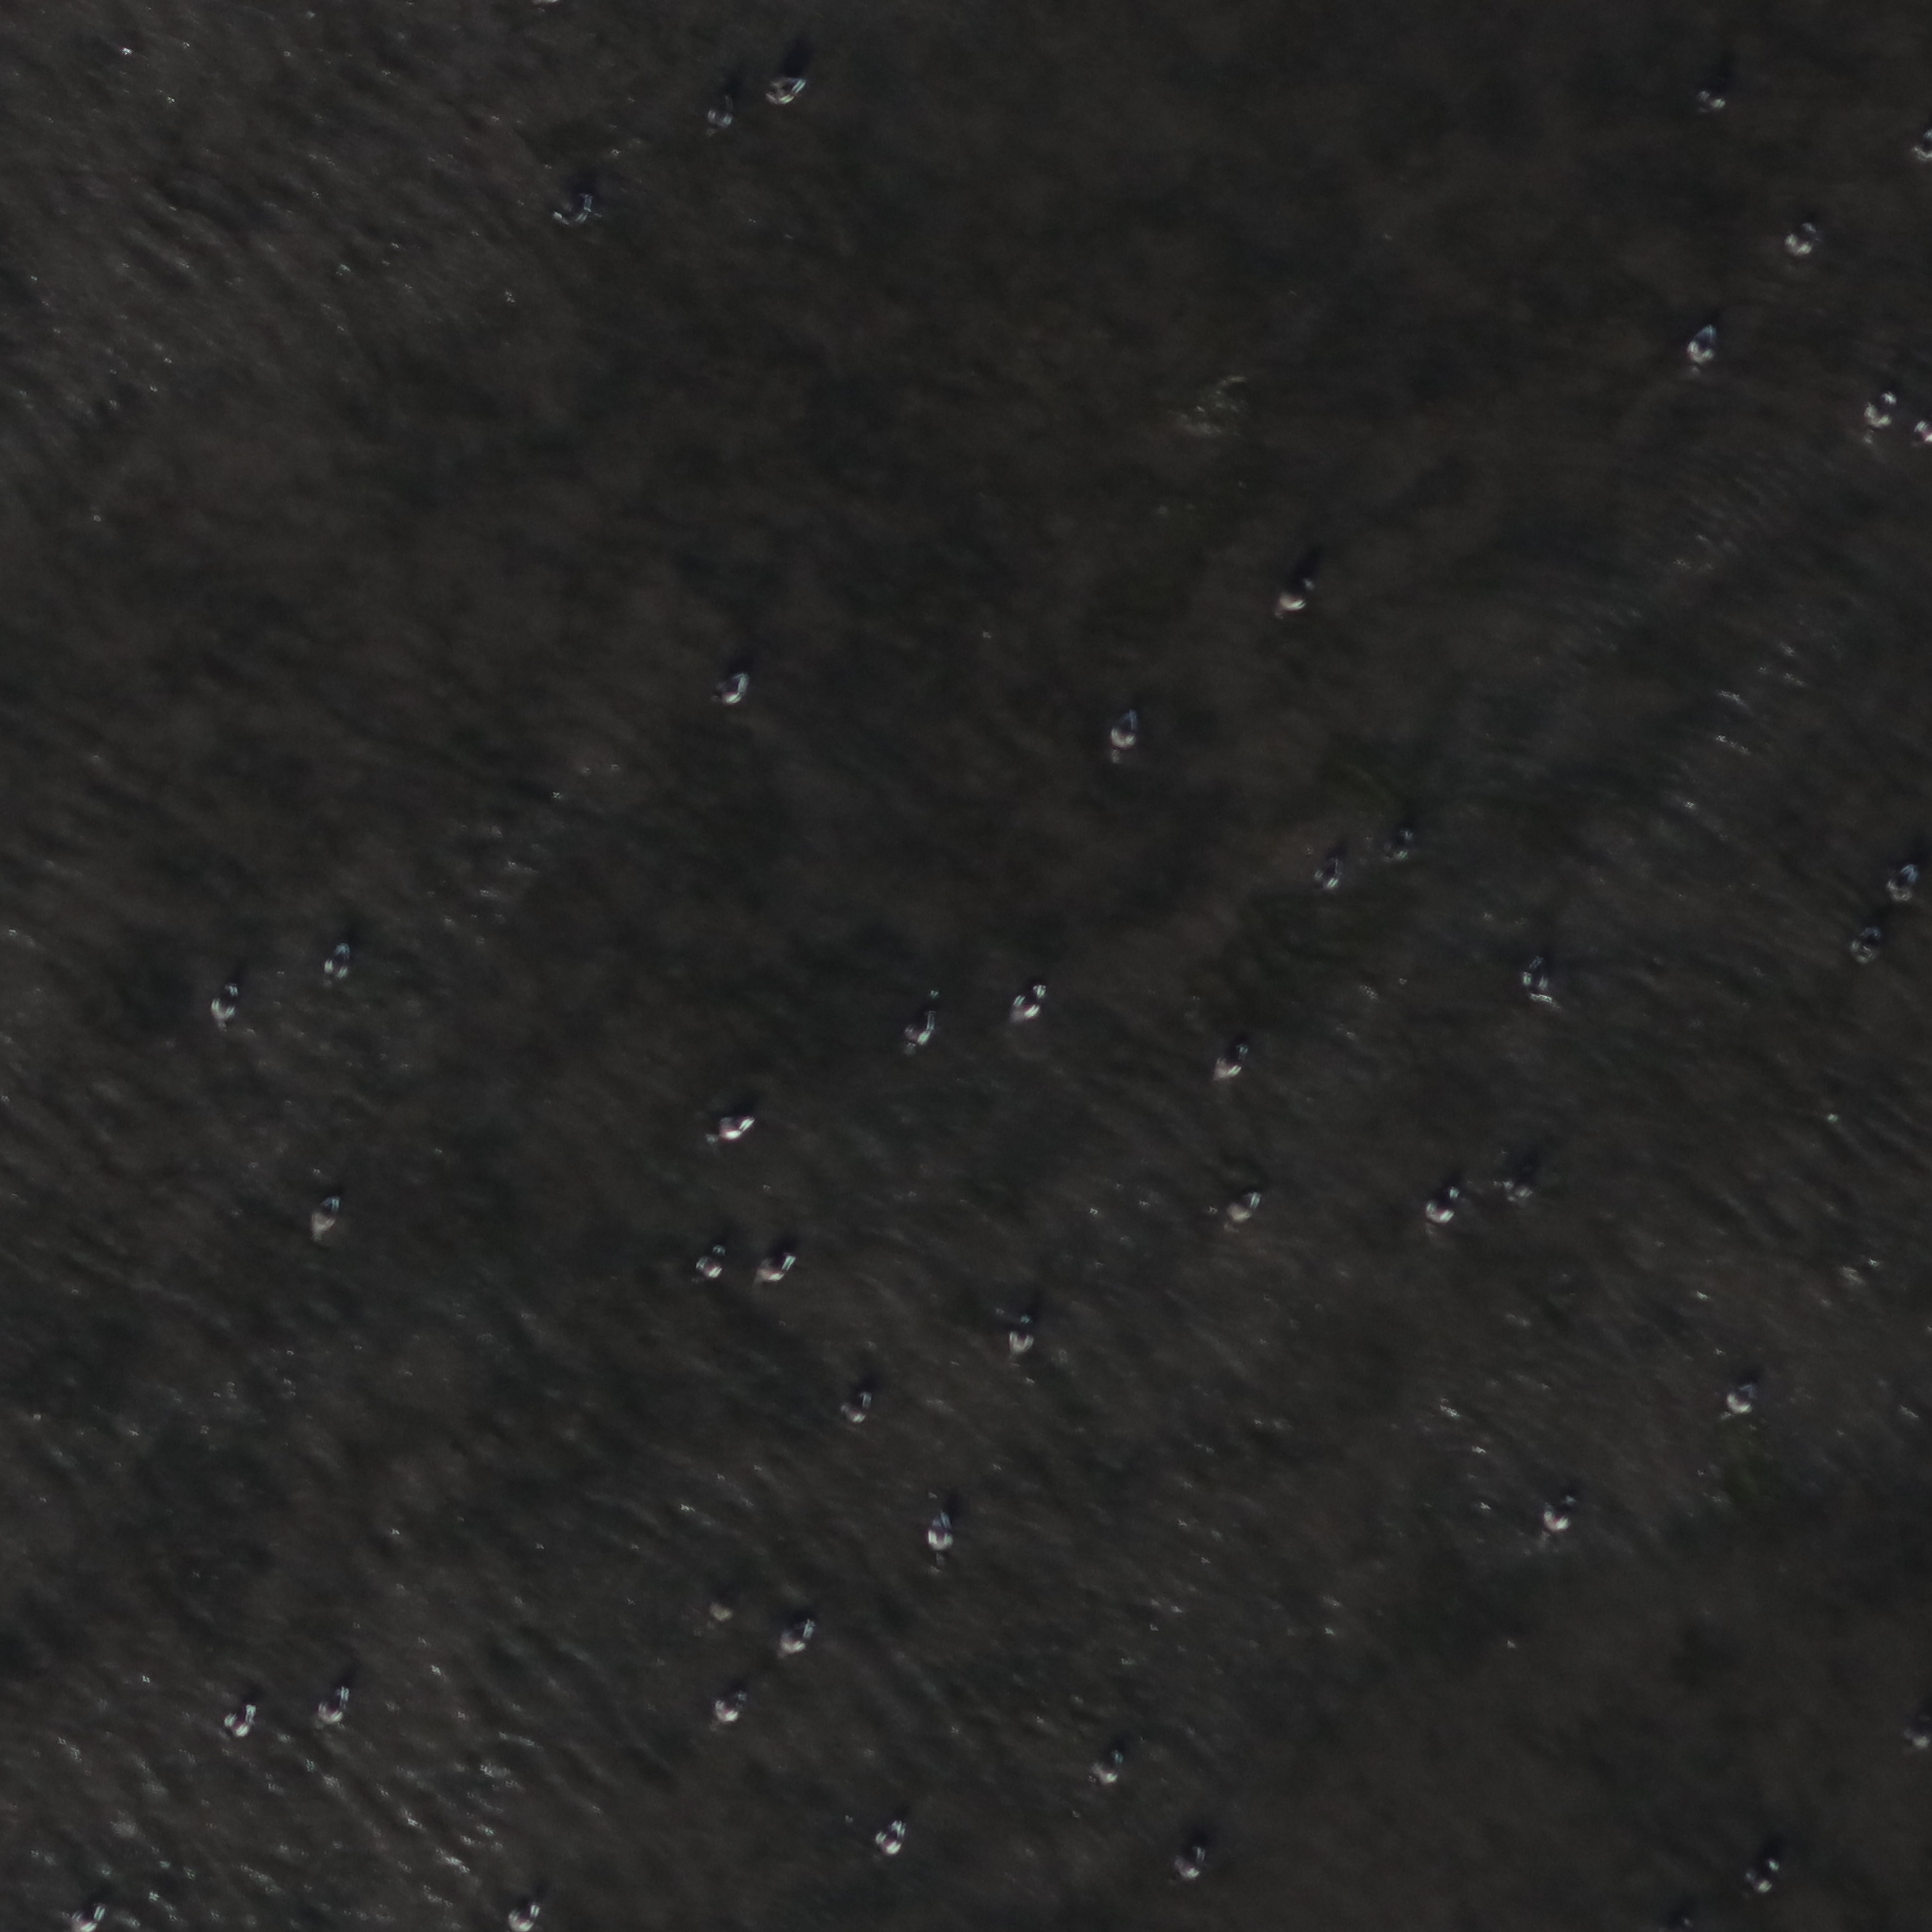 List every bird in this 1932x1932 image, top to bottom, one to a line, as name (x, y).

brant (784, 88)
brant (1708, 95)
brant (720, 118)
brant (1926, 143)
brant (573, 210)
brant (1806, 239)
brant (1702, 348)
brant (1878, 416)
brant (1296, 599)
brant (730, 689)
brant (1123, 728)
brant (1393, 844)
brant (1327, 873)
brant (1898, 878)
brant (1866, 951)
brant (338, 967)
brant (1549, 978)
brant (222, 998)
brant (1035, 999)
brant (919, 1029)
brant (1229, 1063)
brant (729, 1124)
brant (1516, 1190)
brant (1236, 1206)
brant (1436, 1213)
brant (322, 1217)
brant (711, 1261)
brant (772, 1265)
brant (1019, 1338)
brant (1731, 1403)
brant (860, 1405)
brant (1546, 1519)
brant (938, 1537)
brant (797, 1634)
brant (339, 1709)
brant (734, 1716)
brant (248, 1718)
brant (1918, 1729)
brant (1110, 1768)
brant (887, 1847)
brant (1193, 1864)
brant (1762, 1878)
brant (521, 1921)
brant (85, 1926)